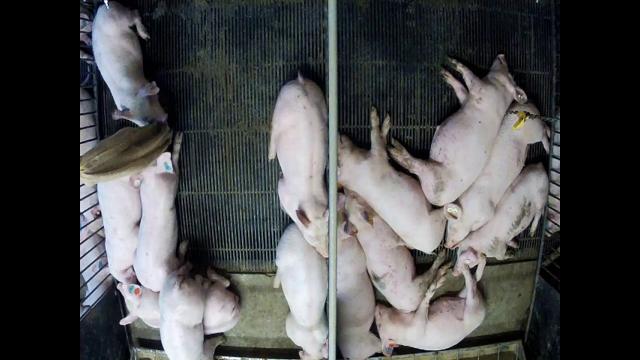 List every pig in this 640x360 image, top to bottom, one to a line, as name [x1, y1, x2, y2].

pig [90, 0, 169, 126]
pig [390, 50, 528, 208]
pig [267, 70, 331, 260]
pig [80, 74, 107, 240]
pig [443, 104, 551, 249]
pig [339, 108, 449, 256]
pig [543, 108, 560, 237]
pig [136, 131, 189, 291]
pig [450, 165, 551, 281]
pig [97, 173, 143, 284]
pig [341, 186, 447, 313]
pig [336, 192, 386, 358]
pig [274, 221, 330, 359]
pig [82, 229, 114, 288]
pig [374, 252, 487, 357]
pig [159, 260, 228, 359]
pig [115, 267, 244, 335]